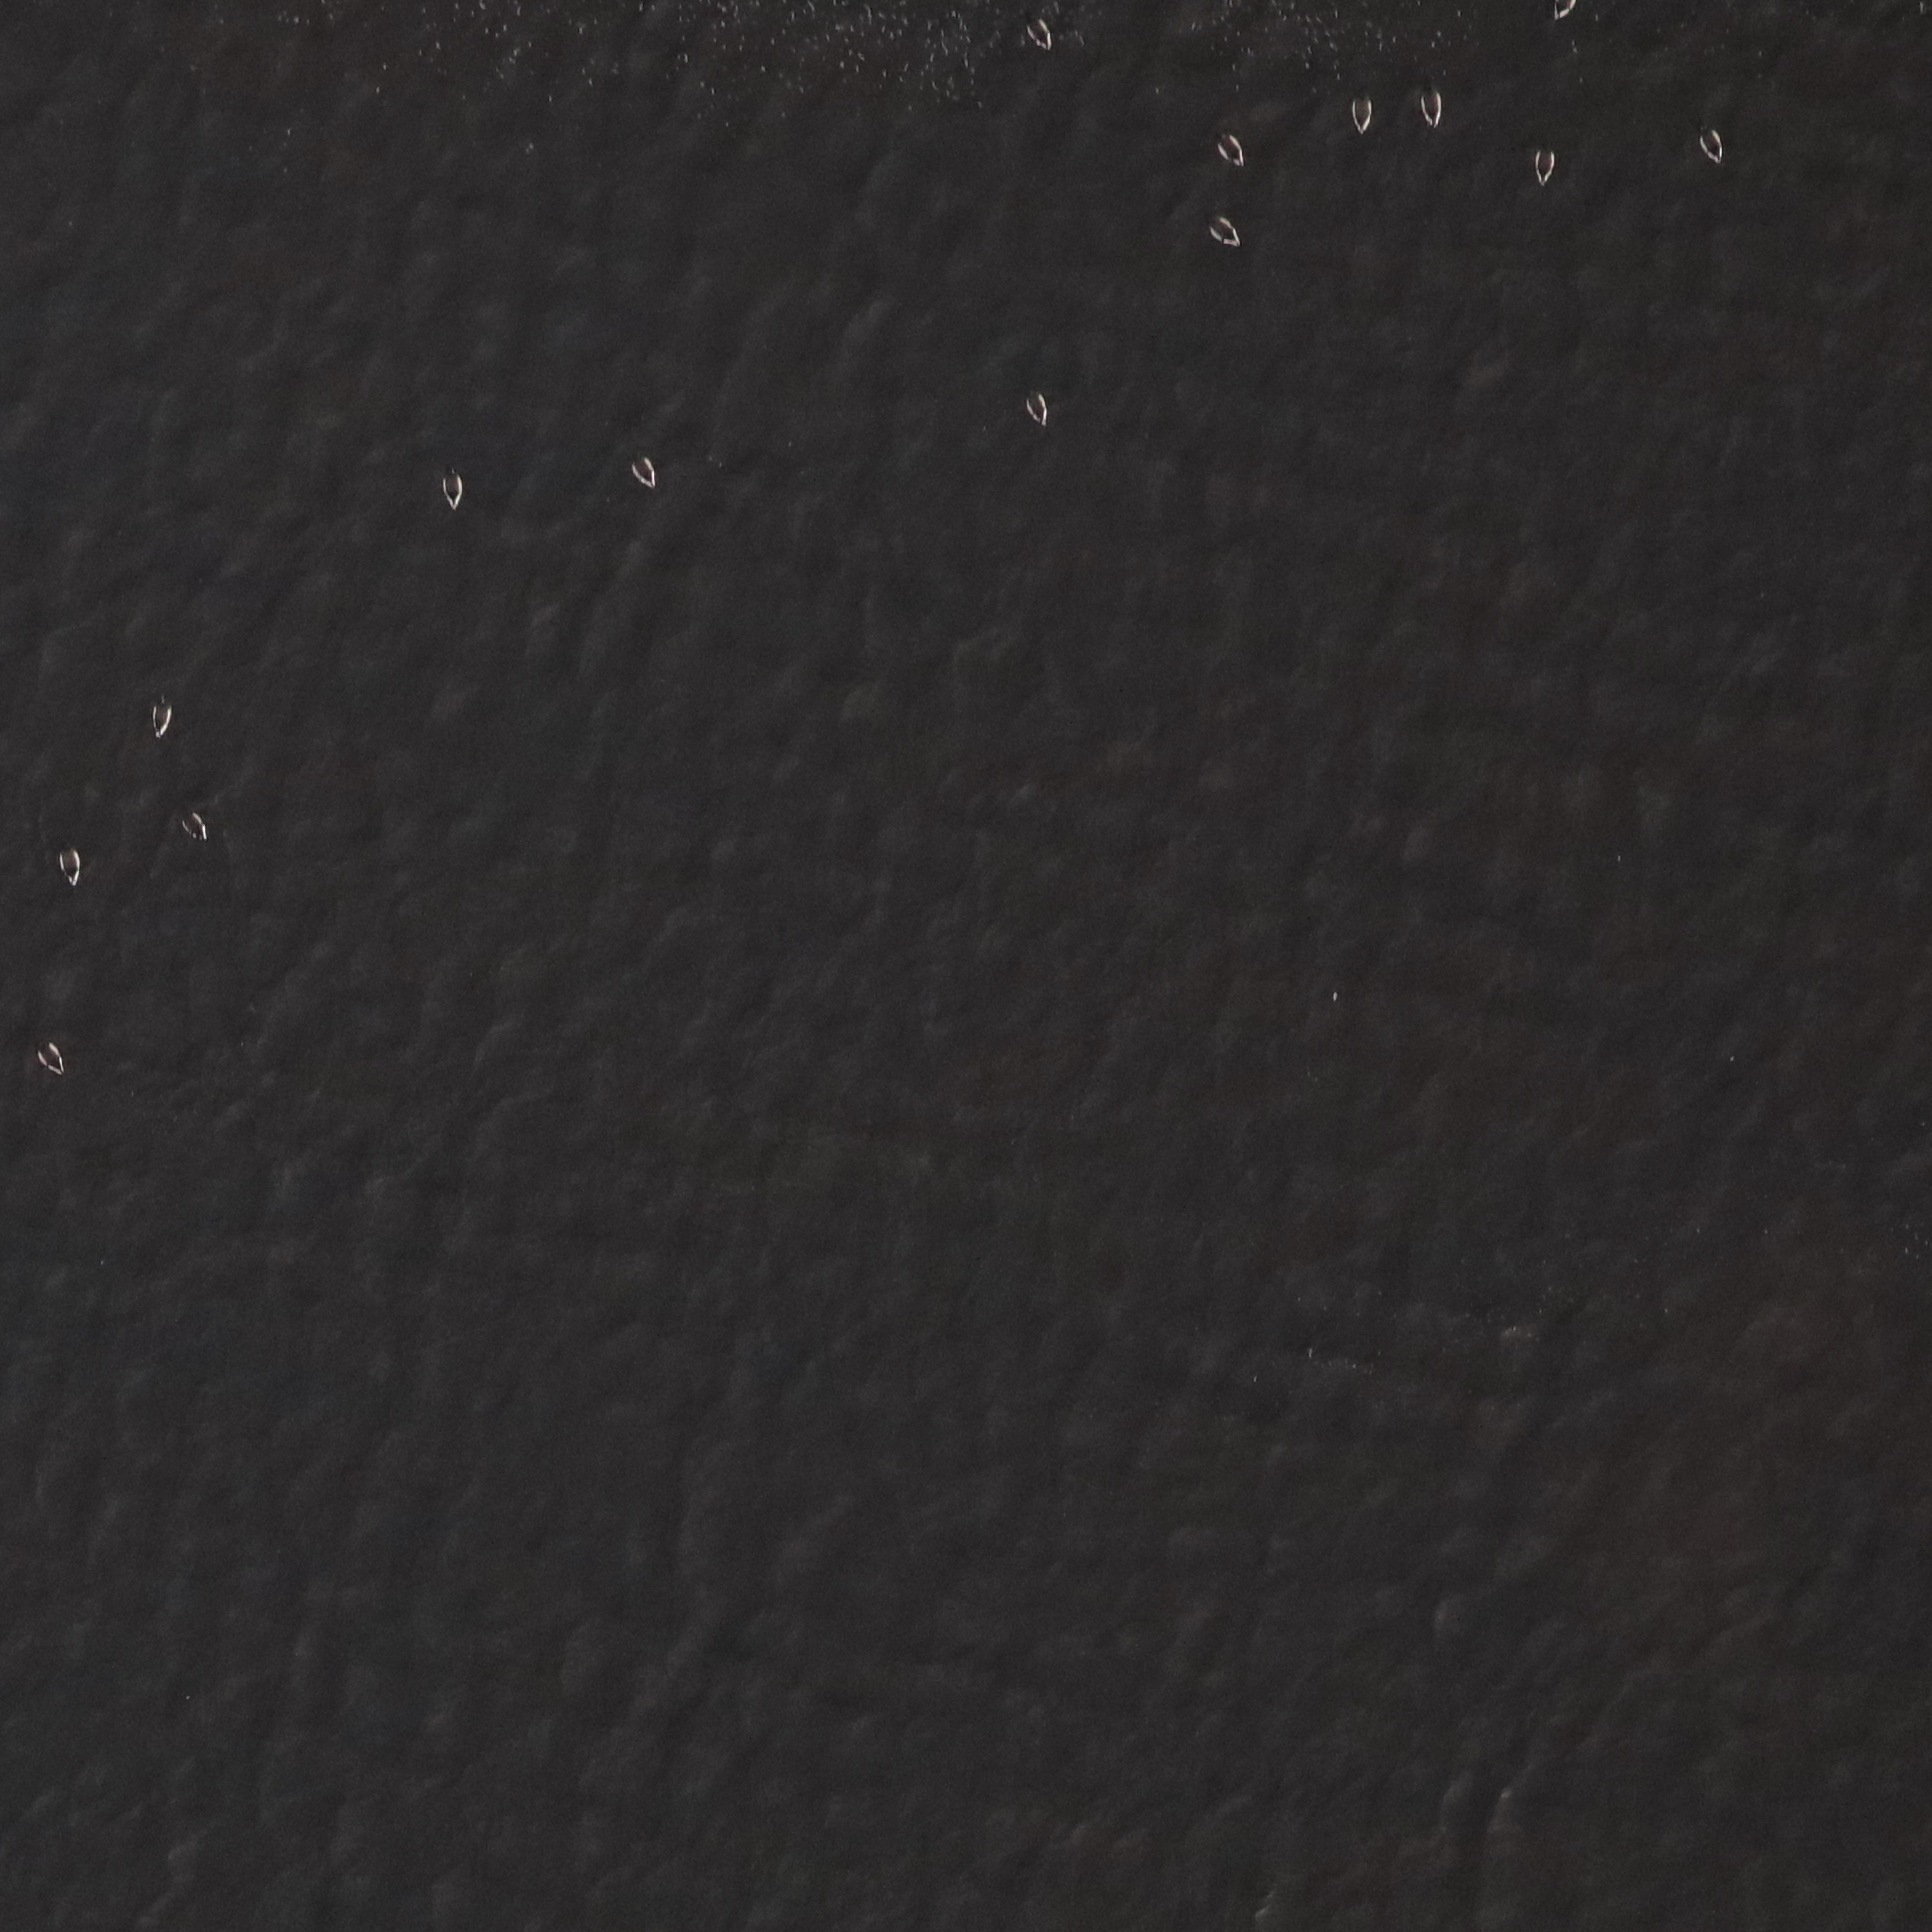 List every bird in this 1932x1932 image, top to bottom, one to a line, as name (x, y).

brant (1566, 2)
brant (1043, 39)
brant (1431, 104)
brant (1361, 114)
brant (1710, 143)
brant (1231, 149)
brant (1545, 165)
brant (1224, 229)
brant (1038, 408)
brant (644, 471)
brant (452, 487)
brant (160, 718)
brant (192, 825)
brant (68, 864)
brant (49, 1058)